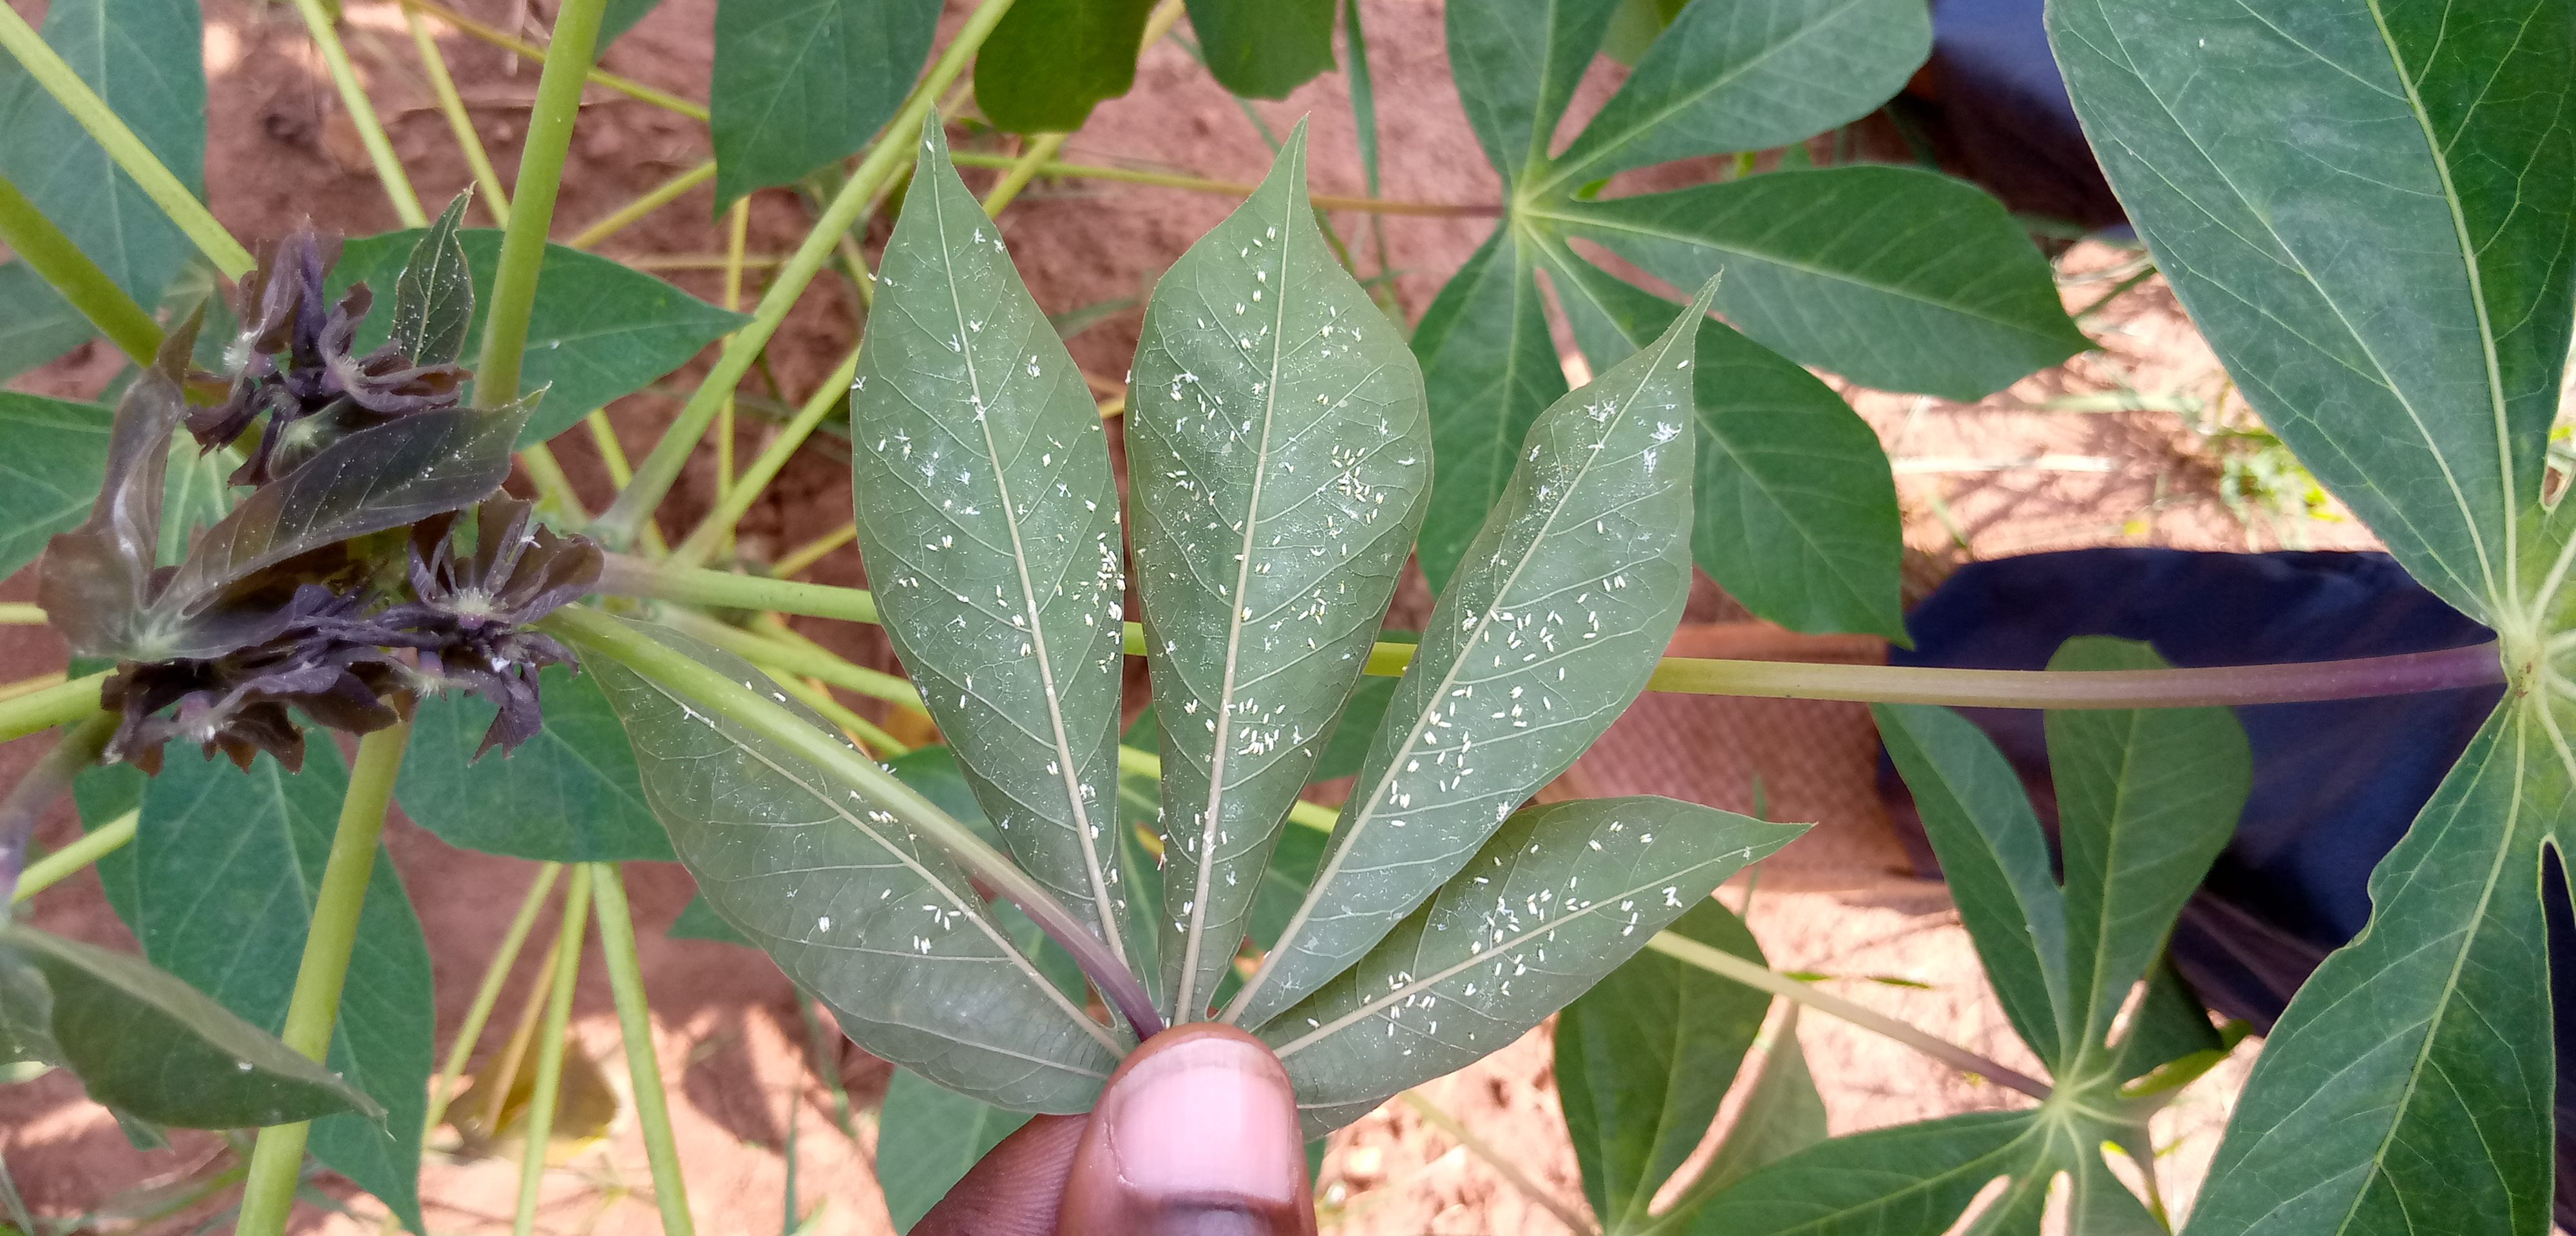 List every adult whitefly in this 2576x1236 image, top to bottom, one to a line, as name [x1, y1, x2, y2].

whitefly [923, 136, 937, 154]
whitefly [1266, 225, 1273, 239]
whitefly [970, 226, 988, 245]
whitefly [1271, 227, 1277, 241]
whitefly [992, 238, 1007, 255]
whitefly [1251, 238, 1263, 250]
whitefly [1239, 245, 1250, 259]
whitefly [1256, 267, 1262, 283]
whitefly [1262, 269, 1266, 283]
whitefly [866, 270, 878, 283]
whitefly [882, 276, 895, 288]
whitefly [1252, 288, 1256, 304]
whitefly [1256, 288, 1262, 303]
whitefly [1235, 301, 1241, 314]
whitefly [1239, 303, 1246, 316]
whitefly [1327, 304, 1338, 319]
whitefly [1195, 315, 1206, 330]
whitefly [966, 316, 984, 333]
whitefly [1258, 322, 1269, 338]
whitefly [1321, 323, 1329, 339]
whitefly [1329, 324, 1336, 333]
whitefly [1349, 324, 1364, 344]
whitefly [238, 328, 257, 344]
whitefly [945, 331, 963, 355]
whitefly [1319, 348, 1332, 360]
whitefly [1029, 353, 1040, 365]
whitefly [1674, 357, 1690, 373]
whitefly [1032, 364, 1043, 379]
whitefly [1184, 368, 1202, 385]
whitefly [1124, 369, 1133, 386]
whitefly [1170, 371, 1186, 382]
whitefly [849, 373, 869, 393]
whitefly [1249, 378, 1267, 396]
whitefly [1175, 389, 1183, 399]
whitefly [1168, 391, 1179, 402]
whitefly [1196, 393, 1202, 404]
whitefly [1315, 393, 1325, 402]
whitefly [967, 393, 983, 405]
whitefly [1214, 393, 1224, 406]
whitefly [1323, 395, 1330, 406]
whitefly [1601, 398, 1617, 413]
whitefly [1201, 400, 1206, 414]
whitefly [1581, 401, 1598, 413]
whitefly [969, 405, 986, 424]
whitefly [1207, 407, 1217, 423]
whitefly [1589, 412, 1609, 422]
whitefly [1174, 413, 1188, 435]
whitefly [1377, 416, 1390, 438]
whitefly [1240, 419, 1253, 436]
whitefly [1663, 421, 1682, 436]
whitefly [1198, 422, 1205, 435]
whitefly [1088, 423, 1101, 433]
whitefly [893, 425, 913, 442]
whitefly [1228, 427, 1236, 443]
whitefly [1649, 430, 1669, 442]
whitefly [876, 435, 887, 455]
whitefly [1528, 442, 1543, 464]
whitefly [900, 443, 913, 464]
whitefly [1330, 443, 1340, 456]
whitefly [1356, 446, 1367, 457]
whitefly [1344, 447, 1351, 459]
whitefly [929, 448, 941, 460]
whitefly [1642, 448, 1658, 463]
whitefly [1047, 451, 1053, 465]
whitefly [1396, 453, 1417, 467]
whitefly [1041, 454, 1048, 467]
whitefly [1347, 455, 1356, 467]
whitefly [1330, 457, 1344, 469]
whitefly [1283, 459, 1295, 475]
whitefly [1354, 465, 1362, 477]
whitefly [954, 467, 972, 485]
whitefly [1175, 469, 1188, 477]
whitefly [1341, 469, 1353, 480]
whitefly [1164, 470, 1176, 479]
whitefly [1174, 478, 1189, 490]
whitefly [1336, 478, 1350, 484]
whitefly [1055, 479, 1074, 500]
whitefly [1189, 480, 1196, 492]
whitefly [1535, 483, 1551, 502]
whitefly [1346, 484, 1353, 497]
whitefly [1364, 484, 1371, 497]
whitefly [1206, 488, 1219, 506]
whitefly [1354, 492, 1368, 503]
whitefly [942, 498, 955, 512]
whitefly [1083, 499, 1097, 509]
whitefly [1014, 501, 1027, 517]
whitefly [961, 503, 983, 518]
whitefly [1085, 505, 1096, 514]
whitefly [1370, 507, 1380, 520]
whitefly [1111, 509, 1123, 526]
whitefly [1364, 512, 1373, 526]
whitefly [1327, 513, 1334, 529]
whitefly [1595, 518, 1605, 535]
whitefly [1232, 518, 1244, 531]
whitefly [1206, 521, 1218, 532]
whitefly [1328, 527, 1345, 539]
whitefly [1095, 530, 1107, 541]
whitefly [1054, 531, 1066, 543]
whitefly [518, 532, 543, 552]
whitefly [947, 533, 956, 550]
whitefly [1271, 534, 1283, 548]
whitefly [939, 534, 947, 548]
whitefly [924, 541, 938, 553]
whitefly [1098, 541, 1104, 555]
whitefly [1187, 541, 1197, 552]
whitefly [1340, 541, 1350, 557]
whitefly [1103, 545, 1108, 555]
whitefly [1307, 545, 1326, 557]
whitefly [1108, 549, 1118, 563]
whitefly [1232, 551, 1245, 563]
whitefly [1100, 556, 1112, 563]
whitefly [1253, 560, 1262, 575]
whitefly [1262, 561, 1273, 576]
whitefly [1102, 562, 1108, 572]
whitefly [1096, 570, 1106, 581]
whitefly [1168, 570, 1177, 581]
whitefly [1106, 572, 1113, 579]
whitefly [1617, 574, 1628, 589]
whitefly [1614, 575, 1620, 590]
whitefly [908, 576, 921, 590]
whitefly [897, 577, 908, 589]
whitefly [1602, 577, 1612, 593]
whitefly [1078, 578, 1092, 587]
whitefly [1117, 578, 1122, 592]
whitefly [1122, 579, 1127, 592]
whitefly [1336, 580, 1347, 595]
whitefly [1100, 581, 1108, 594]
whitefly [994, 582, 1004, 597]
whitefly [1217, 582, 1229, 598]
whitefly [1056, 583, 1065, 598]
whitefly [1312, 587, 1323, 599]
whitefly [1577, 591, 1588, 604]
whitefly [1070, 592, 1081, 603]
whitefly [955, 594, 963, 603]
whitefly [963, 594, 971, 603]
whitefly [1315, 597, 1328, 605]
whitefly [996, 597, 1010, 609]
whitefly [1110, 601, 1117, 609]
whitefly [1309, 603, 1319, 617]
whitefly [1318, 603, 1329, 617]
whitefly [1242, 605, 1249, 617]
whitefly [1463, 606, 1474, 617]
whitefly [1107, 606, 1113, 617]
whitefly [1488, 607, 1500, 623]
whitefly [1244, 608, 1253, 621]
whitefly [1296, 608, 1310, 622]
whitefly [1546, 609, 1556, 623]
whitefly [1587, 609, 1596, 624]
whitefly [1083, 611, 1094, 629]
whitefly [1117, 611, 1123, 622]
whitefly [1525, 612, 1533, 628]
whitefly [1018, 613, 1025, 626]
whitefly [1554, 613, 1564, 626]
whitefly [1314, 613, 1325, 626]
whitefly [1012, 615, 1020, 628]
whitefly [1515, 615, 1524, 631]
whitefly [1266, 616, 1285, 633]
whitefly [1593, 618, 1600, 634]
whitefly [1463, 622, 1468, 632]
whitefly [1539, 625, 1548, 639]
whitefly [1481, 628, 1492, 645]
whitefly [1506, 630, 1517, 644]
whitefly [1106, 630, 1117, 639]
whitefly [1113, 632, 1121, 646]
whitefly [1581, 632, 1597, 640]
whitefly [1542, 633, 1555, 642]
whitefly [1307, 635, 1318, 651]
whitefly [1162, 638, 1178, 655]
whitefly [1510, 638, 1522, 651]
whitefly [1546, 641, 1555, 655]
whitefly [1020, 641, 1027, 659]
whitefly [1027, 642, 1033, 655]
whitefly [1108, 651, 1118, 662]
whitefly [1340, 651, 1350, 661]
whitefly [1522, 651, 1537, 665]
whitefly [1492, 653, 1500, 669]
whitefly [490, 653, 512, 675]
whitefly [1095, 658, 1108, 666]
whitefly [1099, 664, 1111, 676]
whitefly [1557, 666, 1566, 682]
whitefly [964, 673, 978, 690]
whitefly [744, 679, 754, 692]
whitefly [1465, 682, 1473, 700]
whitefly [1509, 684, 1522, 695]
whitefly [1450, 688, 1466, 697]
whitefly [1512, 688, 1524, 700]
whitefly [771, 691, 790, 704]
whitefly [956, 692, 968, 711]
whitefly [1541, 695, 1554, 711]
whitefly [1246, 695, 1253, 711]
whitefly [1192, 697, 1198, 713]
whitefly [1221, 697, 1236, 718]
whitefly [1238, 699, 1245, 716]
whitefly [1448, 699, 1456, 718]
whitefly [1184, 700, 1191, 707]
whitefly [1253, 702, 1260, 713]
whitefly [1273, 702, 1286, 716]
whitefly [1184, 705, 1192, 714]
whitefly [1429, 708, 1436, 720]
whitefly [1488, 710, 1505, 720]
whitefly [1434, 711, 1442, 724]
whitefly [1261, 711, 1271, 726]
whitefly [1207, 718, 1216, 728]
whitefly [1511, 720, 1529, 728]
whitefly [204, 720, 218, 742]
whitefly [1437, 720, 1453, 728]
whitefly [1205, 721, 1213, 733]
whitefly [1290, 723, 1309, 745]
whitefly [1238, 726, 1251, 740]
whitefly [1273, 727, 1281, 741]
whitefly [1251, 728, 1258, 742]
whitefly [1461, 729, 1470, 743]
whitefly [1264, 730, 1271, 745]
whitefly [1428, 731, 1438, 745]
whitefly [1423, 731, 1432, 745]
whitefly [1268, 736, 1276, 751]
whitefly [1462, 740, 1473, 754]
whitefly [1259, 741, 1265, 755]
whitefly [1253, 742, 1260, 755]
whitefly [1300, 745, 1314, 758]
whitefly [1236, 747, 1249, 756]
whitefly [1436, 749, 1446, 766]
whitefly [1457, 753, 1464, 770]
whitefly [1406, 758, 1421, 776]
whitefly [1050, 759, 1060, 774]
whitefly [880, 762, 898, 774]
whitefly [1046, 763, 1054, 776]
whitefly [1460, 767, 1475, 776]
whitefly [1450, 775, 1461, 791]
whitefly [1390, 778, 1397, 794]
whitefly [1439, 778, 1446, 793]
whitefly [1078, 782, 1088, 801]
whitefly [1088, 783, 1099, 799]
whitefly [846, 786, 865, 803]
whitefly [1399, 792, 1403, 808]
whitefly [1403, 792, 1411, 810]
whitefly [1388, 793, 1399, 807]
whitefly [1155, 805, 1168, 823]
whitefly [1203, 807, 1213, 821]
whitefly [867, 809, 880, 822]
whitefly [882, 810, 895, 824]
whitefly [1192, 812, 1202, 827]
whitefly [880, 812, 888, 824]
whitefly [998, 814, 1012, 830]
whitefly [1389, 818, 1406, 829]
whitefly [1609, 820, 1618, 831]
whitefly [1616, 822, 1624, 833]
whitefly [1089, 823, 1101, 841]
whitefly [1219, 829, 1229, 847]
whitefly [1201, 829, 1215, 843]
whitefly [1157, 832, 1170, 841]
whitefly [1639, 832, 1653, 839]
whitefly [1186, 835, 1196, 854]
whitefly [1639, 838, 1654, 843]
whitefly [1591, 839, 1602, 850]
whitefly [1588, 841, 1598, 851]
whitefly [1528, 841, 1539, 856]
whitefly [1204, 843, 1218, 859]
whitefly [1155, 850, 1170, 871]
whitefly [1491, 854, 1503, 870]
whitefly [1109, 866, 1121, 888]
whitefly [1224, 870, 1237, 888]
whitefly [1567, 874, 1580, 890]
whitefly [1470, 874, 1491, 885]
whitefly [1662, 885, 1675, 895]
whitefly [878, 886, 893, 899]
whitefly [1540, 887, 1551, 897]
whitefly [1667, 888, 1677, 899]
whitefly [1526, 892, 1537, 904]
whitefly [1542, 892, 1553, 903]
whitefly [1564, 896, 1578, 904]
whitefly [1115, 898, 1127, 910]
whitefly [1580, 899, 1592, 908]
whitefly [1620, 899, 1627, 912]
whitefly [1625, 899, 1634, 911]
whitefly [1663, 899, 1678, 907]
whitefly [1675, 899, 1684, 909]
whitefly [1186, 899, 1194, 915]
whitefly [1182, 901, 1188, 914]
whitefly [1527, 902, 1538, 916]
whitefly [920, 903, 940, 912]
whitefly [1565, 905, 1579, 912]
whitefly [1538, 906, 1546, 922]
whitefly [934, 908, 942, 923]
whitefly [947, 909, 962, 917]
whitefly [1629, 910, 1639, 924]
whitefly [1484, 914, 1497, 928]
whitefly [824, 915, 832, 930]
whitefly [943, 915, 952, 931]
whitefly [818, 915, 824, 933]
whitefly [1172, 920, 1186, 935]
whitefly [1505, 922, 1521, 933]
whitefly [1622, 924, 1635, 939]
whitefly [1492, 927, 1504, 945]
whitefly [1546, 928, 1555, 944]
whitefly [912, 933, 919, 951]
whitefly [925, 936, 933, 950]
whitefly [920, 938, 927, 955]
whitefly [1470, 939, 1482, 954]
whitefly [1537, 946, 1548, 963]
whitefly [1513, 951, 1524, 965]
whitefly [1492, 959, 1504, 978]
whitefly [1513, 962, 1528, 977]
whitefly [1397, 969, 1403, 982]
whitefly [1403, 971, 1414, 984]
whitefly [1387, 972, 1394, 986]
whitefly [1500, 979, 1511, 990]
whitefly [1392, 980, 1405, 989]
whitefly [1462, 980, 1479, 998]
whitefly [1501, 989, 1511, 997]
whitefly [1361, 991, 1374, 1006]
whitefly [1405, 992, 1416, 1009]
whitefly [1421, 994, 1431, 1008]
whitefly [1428, 995, 1436, 1010]
whitefly [1389, 1004, 1395, 1019]
whitefly [1395, 1004, 1401, 1020]
whitefly [1164, 1015, 1172, 1030]
whitefly [1305, 1016, 1322, 1030]
whitefly [1427, 1018, 1439, 1036]
whitefly [1385, 1020, 1395, 1040]
whitefly [1400, 1047, 1413, 1058]
whitefly [235, 1058, 258, 1074]